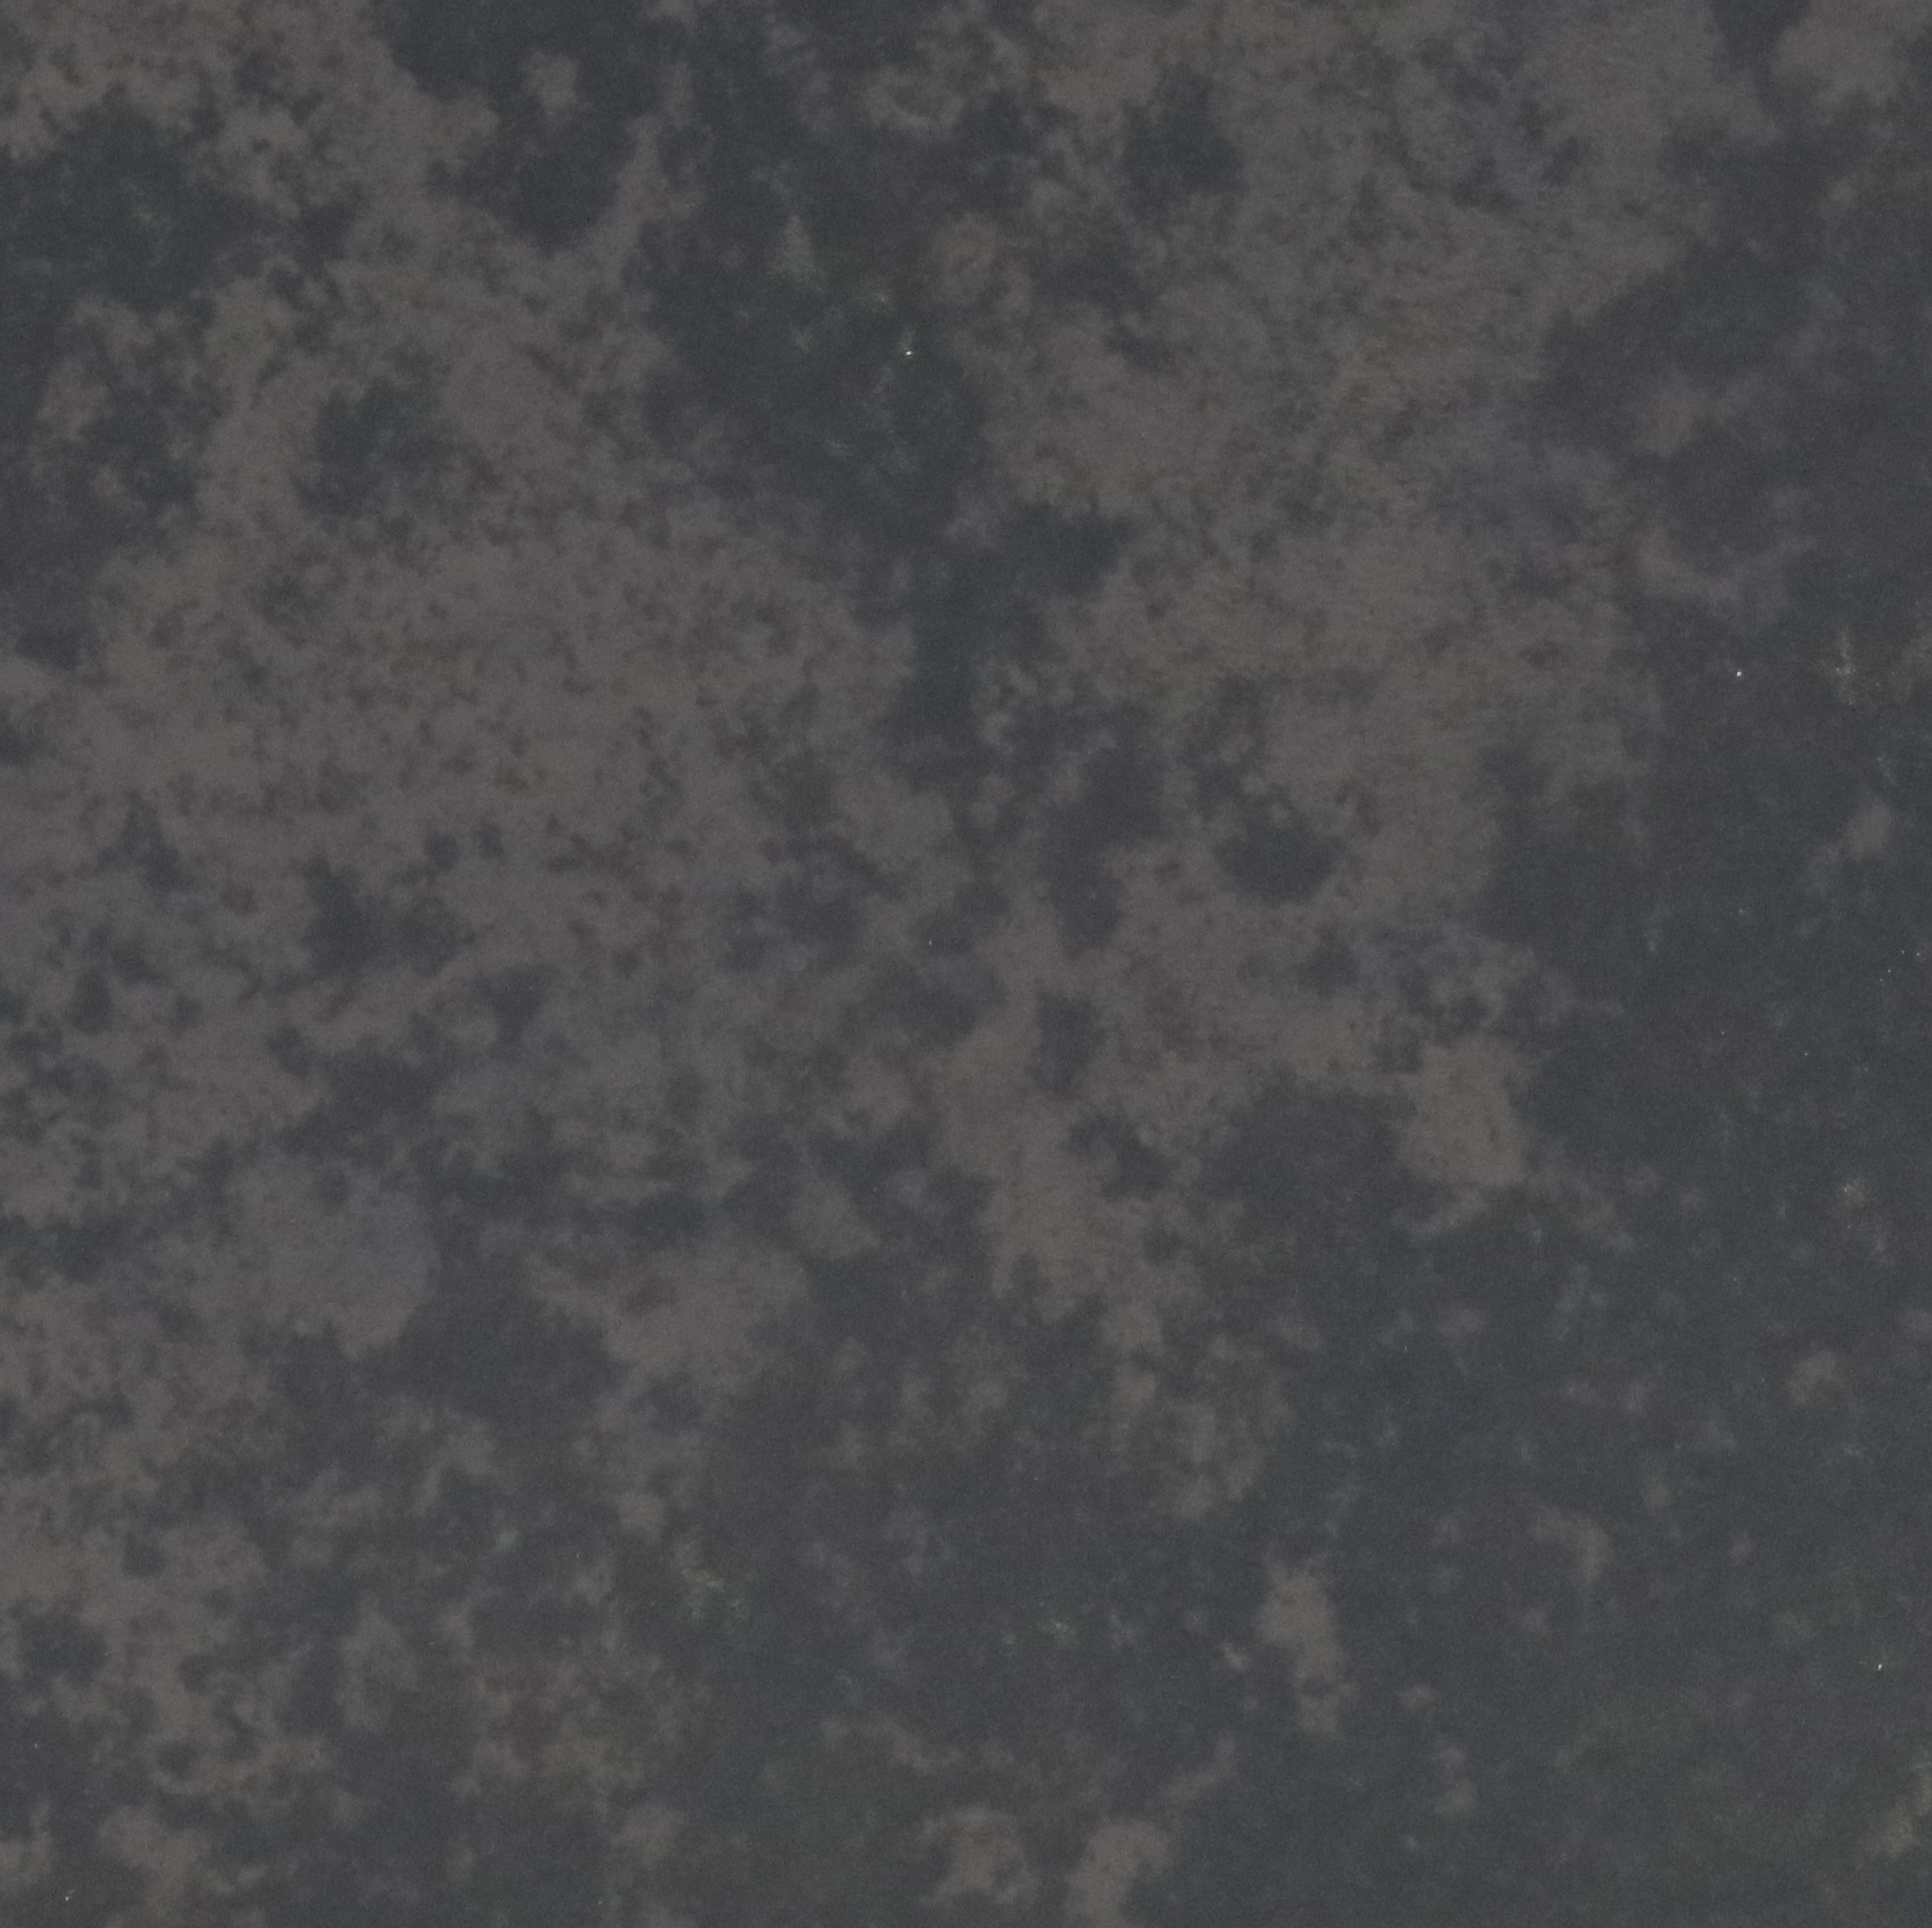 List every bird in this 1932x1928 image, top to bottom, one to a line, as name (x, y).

None